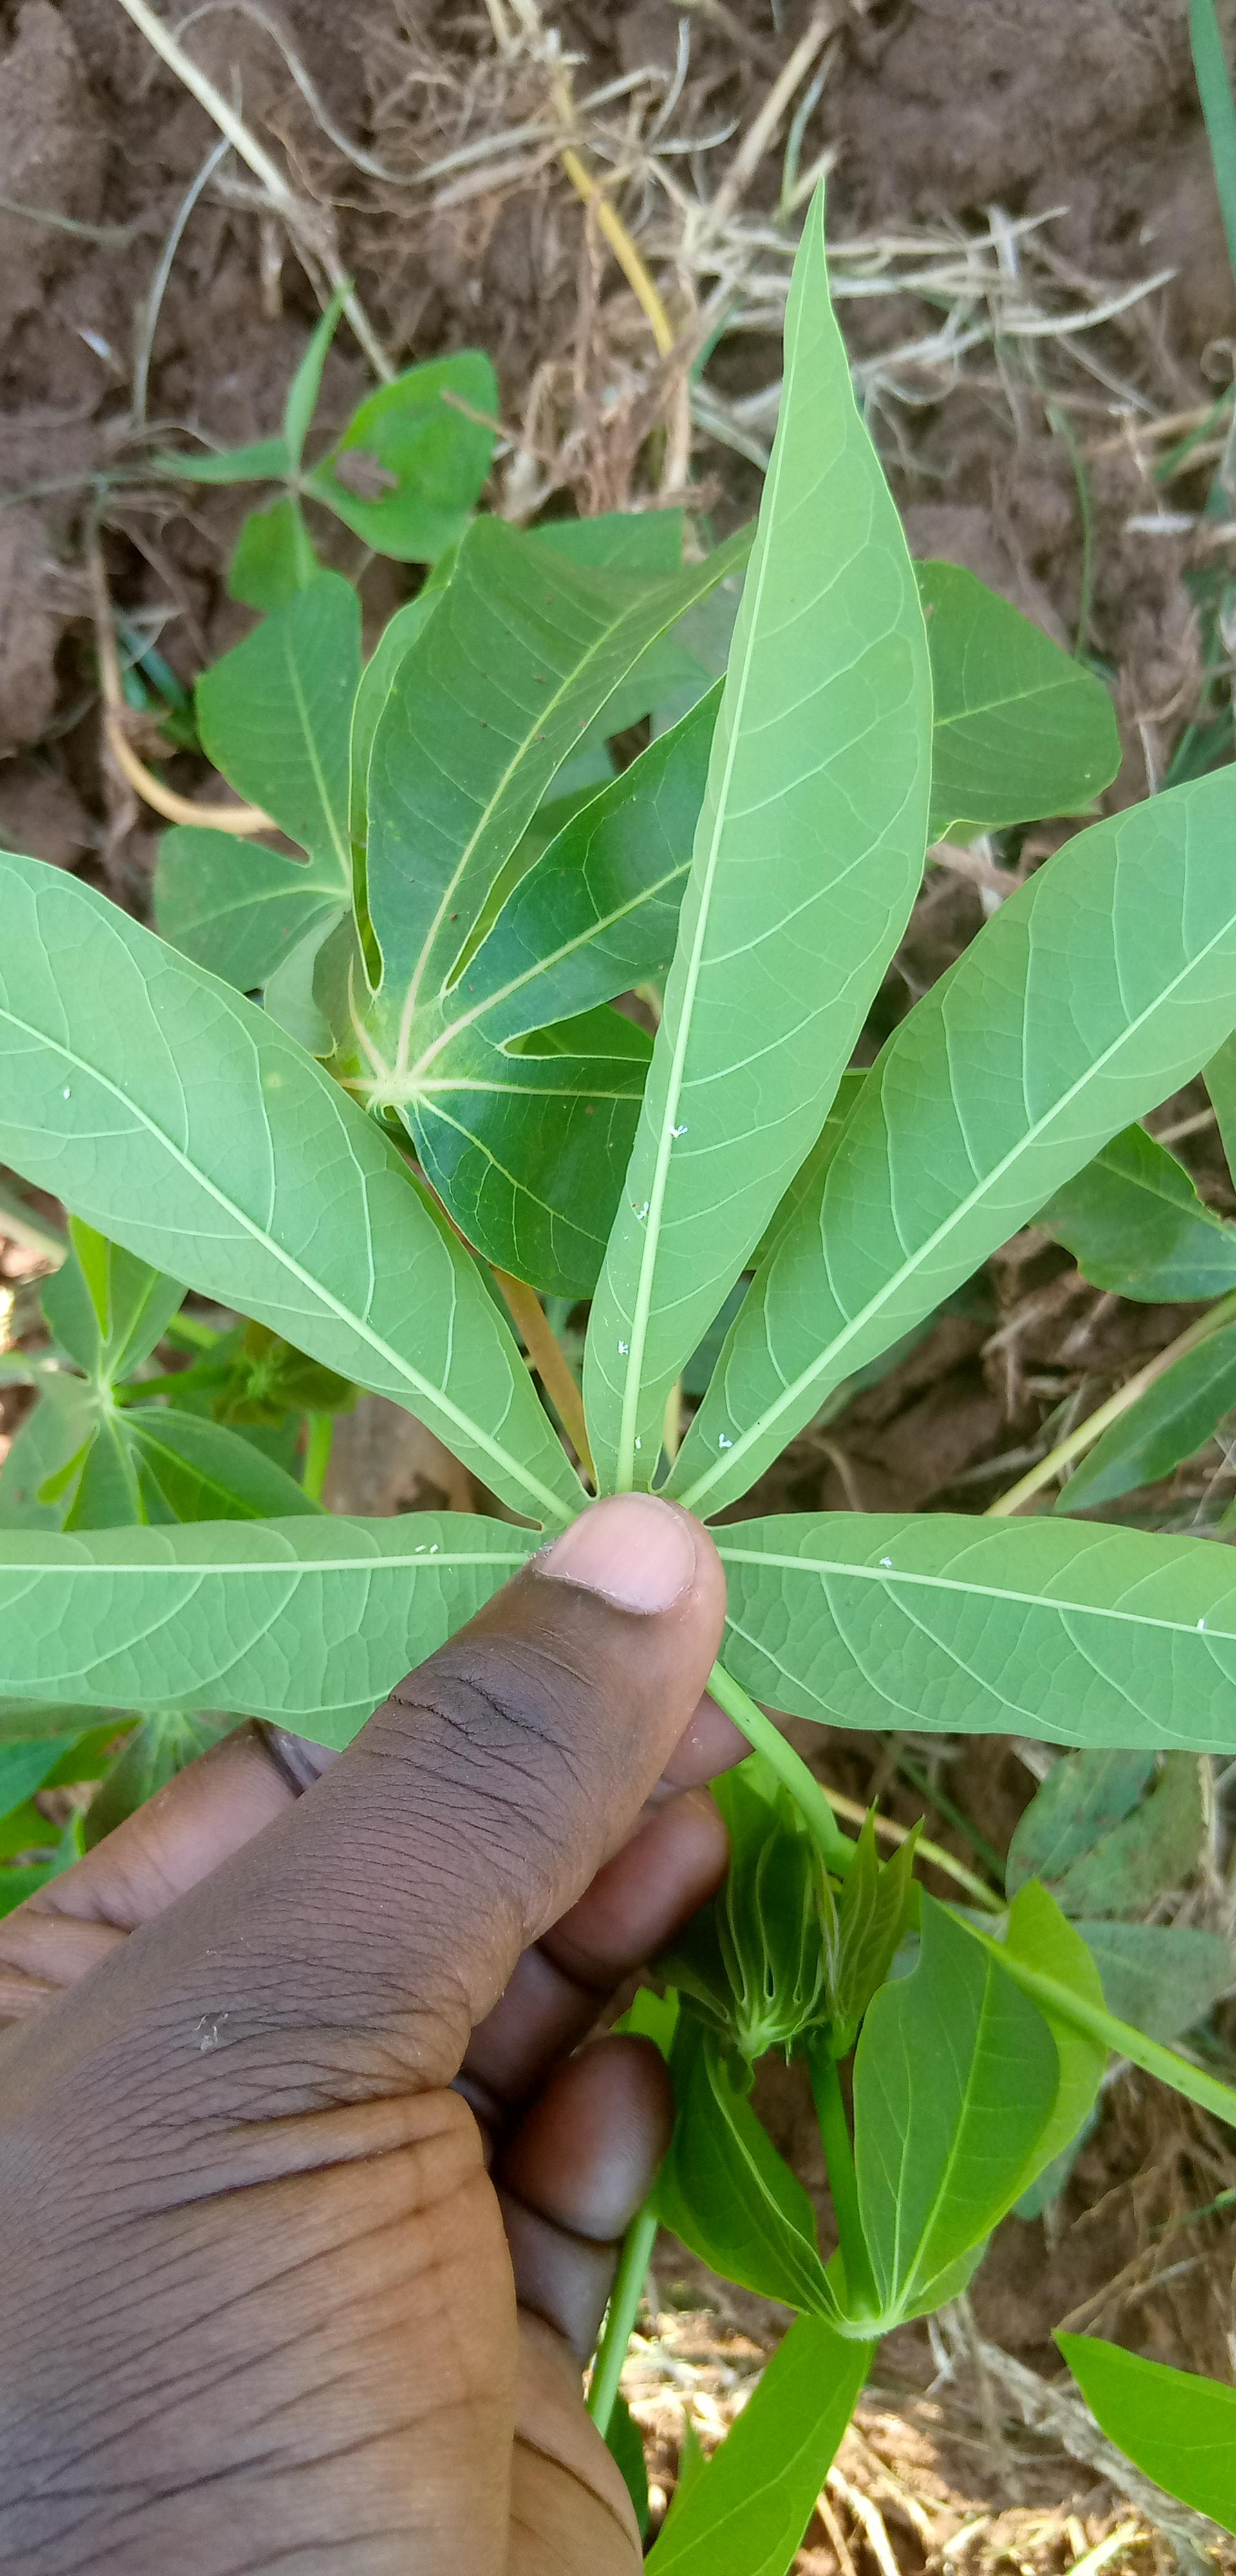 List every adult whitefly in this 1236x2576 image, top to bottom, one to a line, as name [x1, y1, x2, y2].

whitefly [62, 1085, 71, 1101]
whitefly [668, 1122, 689, 1139]
whitefly [635, 1200, 650, 1220]
whitefly [616, 1338, 635, 1358]
whitefly [717, 1429, 735, 1450]
whitefly [634, 1435, 643, 1450]
whitefly [428, 1542, 440, 1555]
whitefly [415, 1543, 427, 1552]
whitefly [877, 1555, 894, 1569]
whitefly [1195, 1617, 1208, 1633]